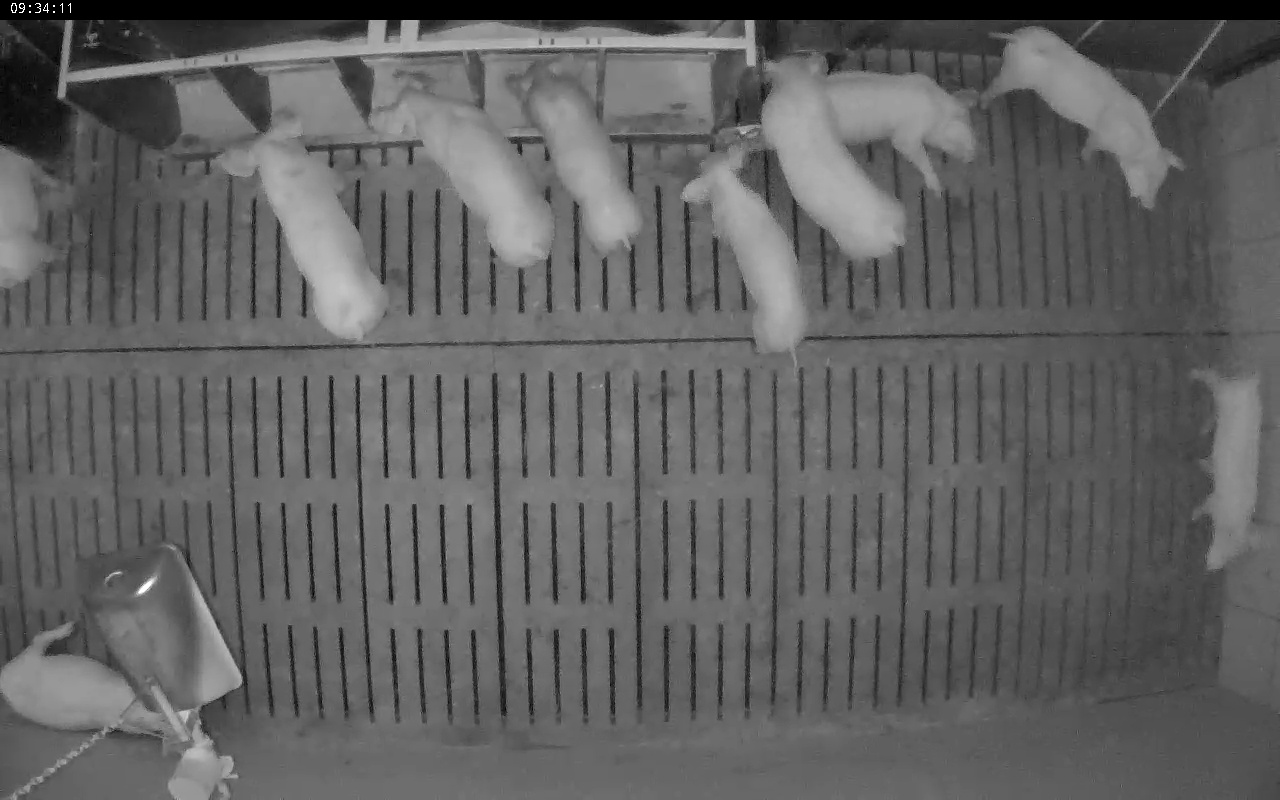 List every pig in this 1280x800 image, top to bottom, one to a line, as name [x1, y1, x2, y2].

pig [979, 25, 1187, 209]
pig [504, 52, 645, 258]
pig [761, 52, 909, 263]
pig [368, 69, 556, 270]
pig [822, 70, 980, 194]
pig [214, 108, 390, 342]
pig [680, 141, 811, 377]
pig [1, 143, 65, 291]
pig [1189, 363, 1264, 573]
pig [0, 619, 171, 737]